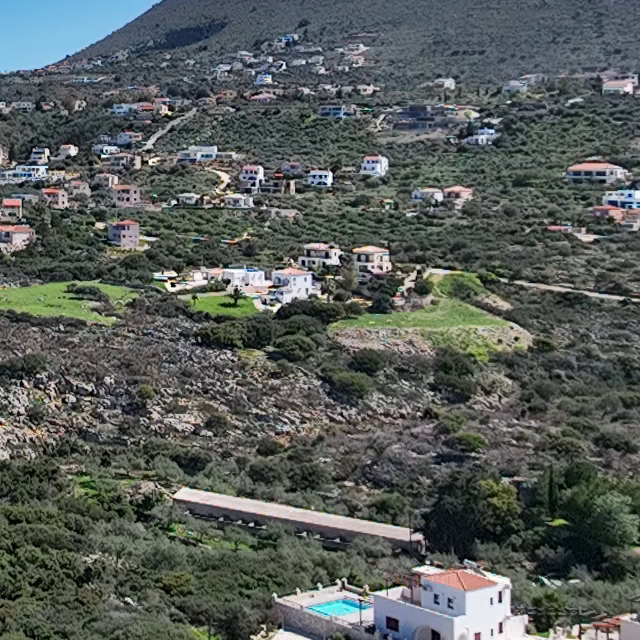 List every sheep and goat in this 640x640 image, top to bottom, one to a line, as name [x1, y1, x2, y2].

None